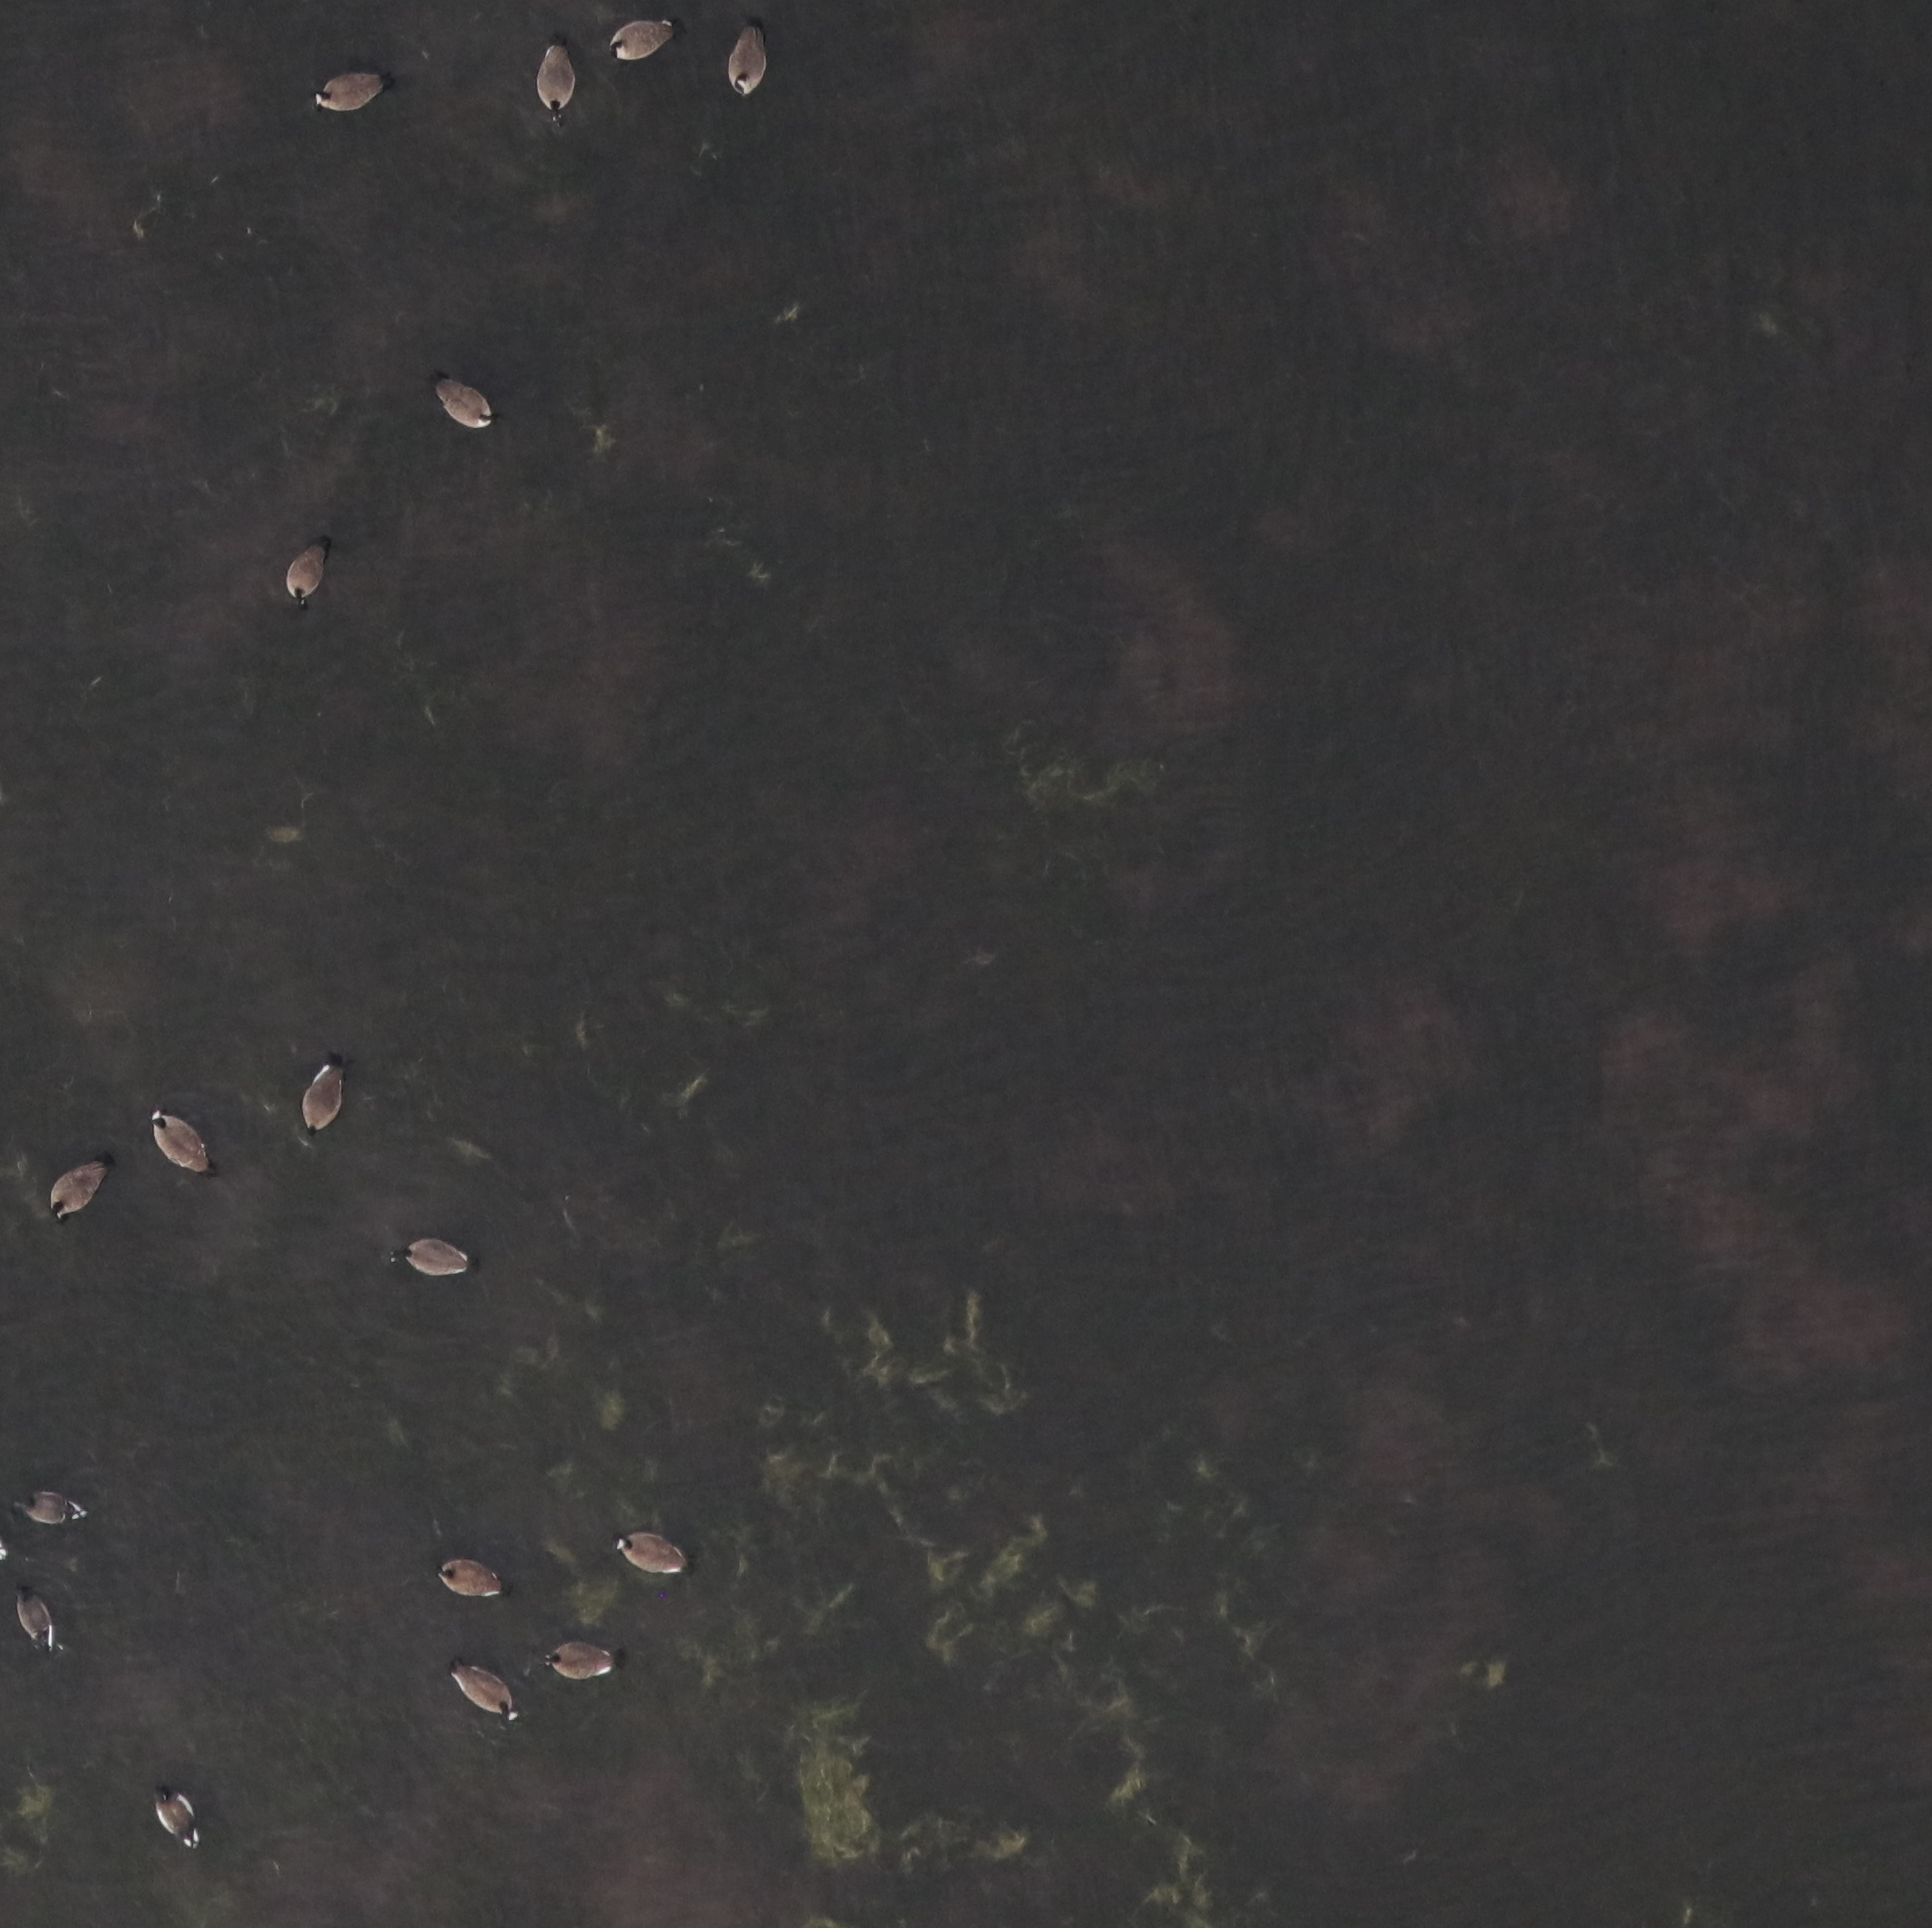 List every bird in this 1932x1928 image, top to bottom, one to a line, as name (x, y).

Canada goose (639, 40)
Canada goose (747, 57)
Canada goose (555, 80)
Canada goose (351, 90)
Canada goose (462, 402)
Canada goose (305, 572)
Canada goose (324, 1099)
Canada goose (182, 1144)
Canada goose (77, 1187)
Canada goose (435, 1255)
brant (54, 1508)
Canada goose (650, 1552)
Canada goose (469, 1577)
brant (35, 1618)
Canada goose (580, 1660)
Canada goose (484, 1689)
brant (175, 1816)